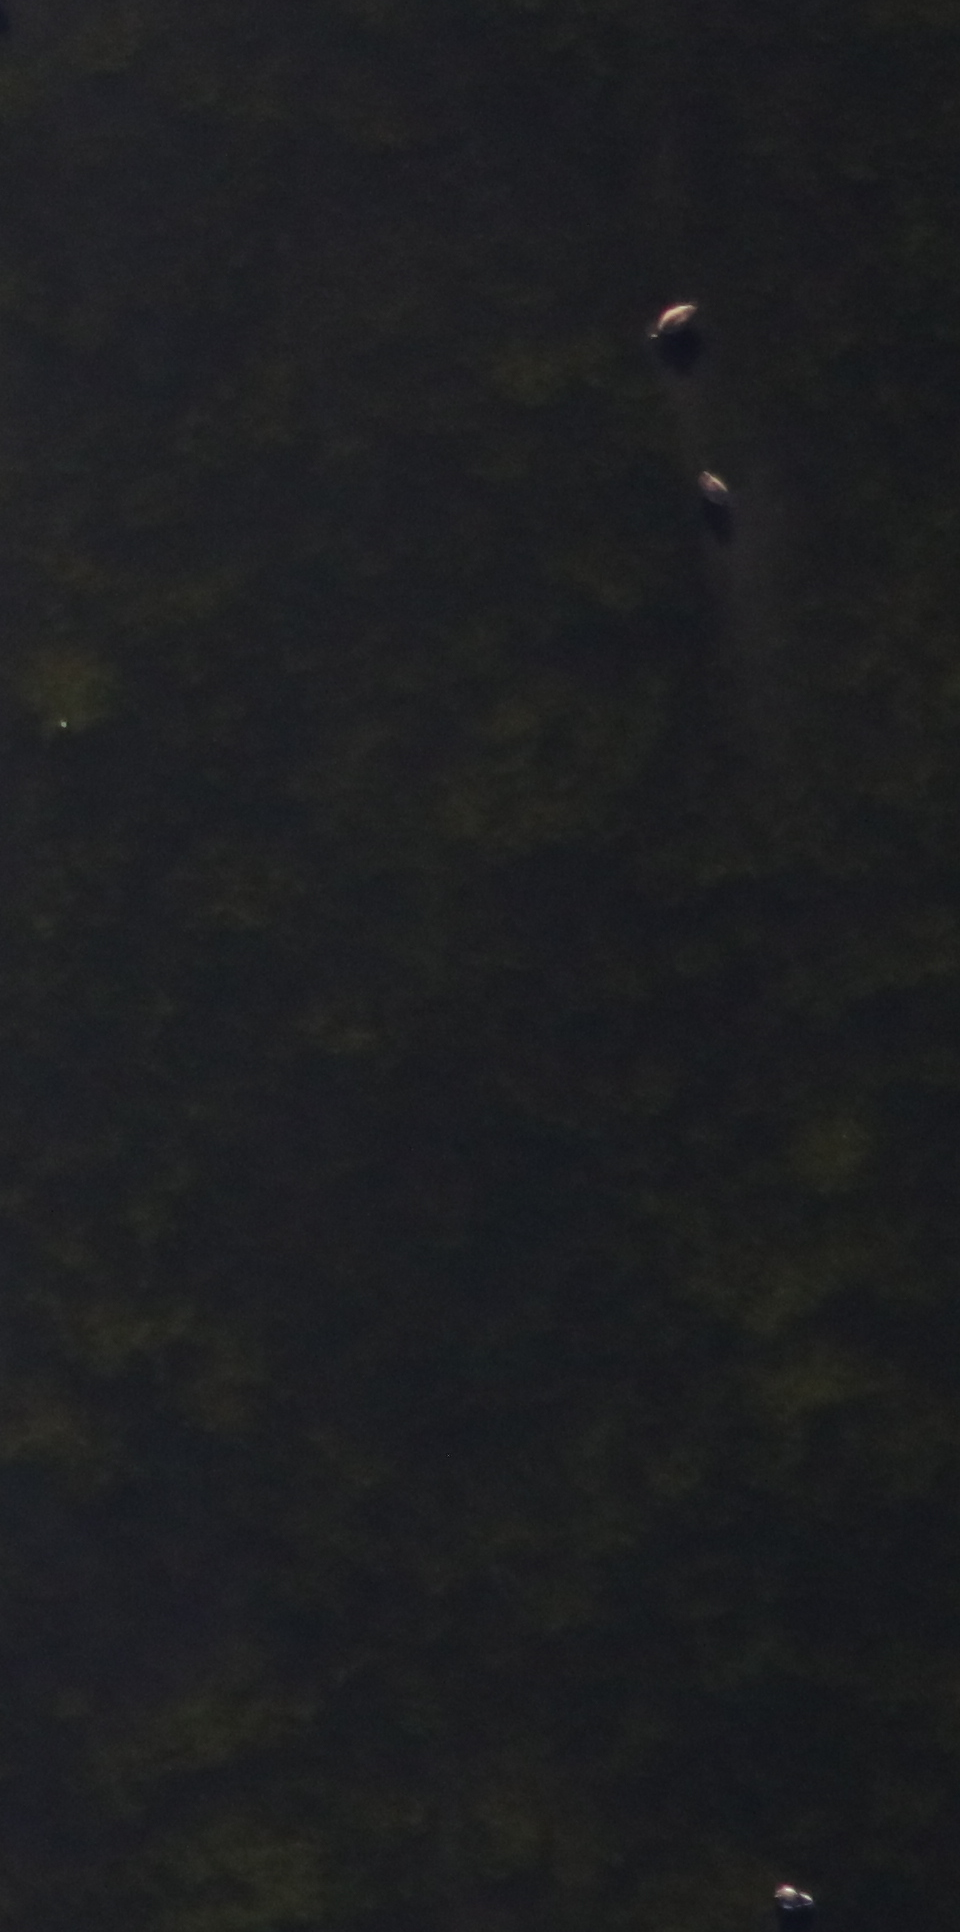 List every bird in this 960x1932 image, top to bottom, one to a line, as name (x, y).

Canada goose (674, 320)
brant (713, 492)
brant (791, 1897)